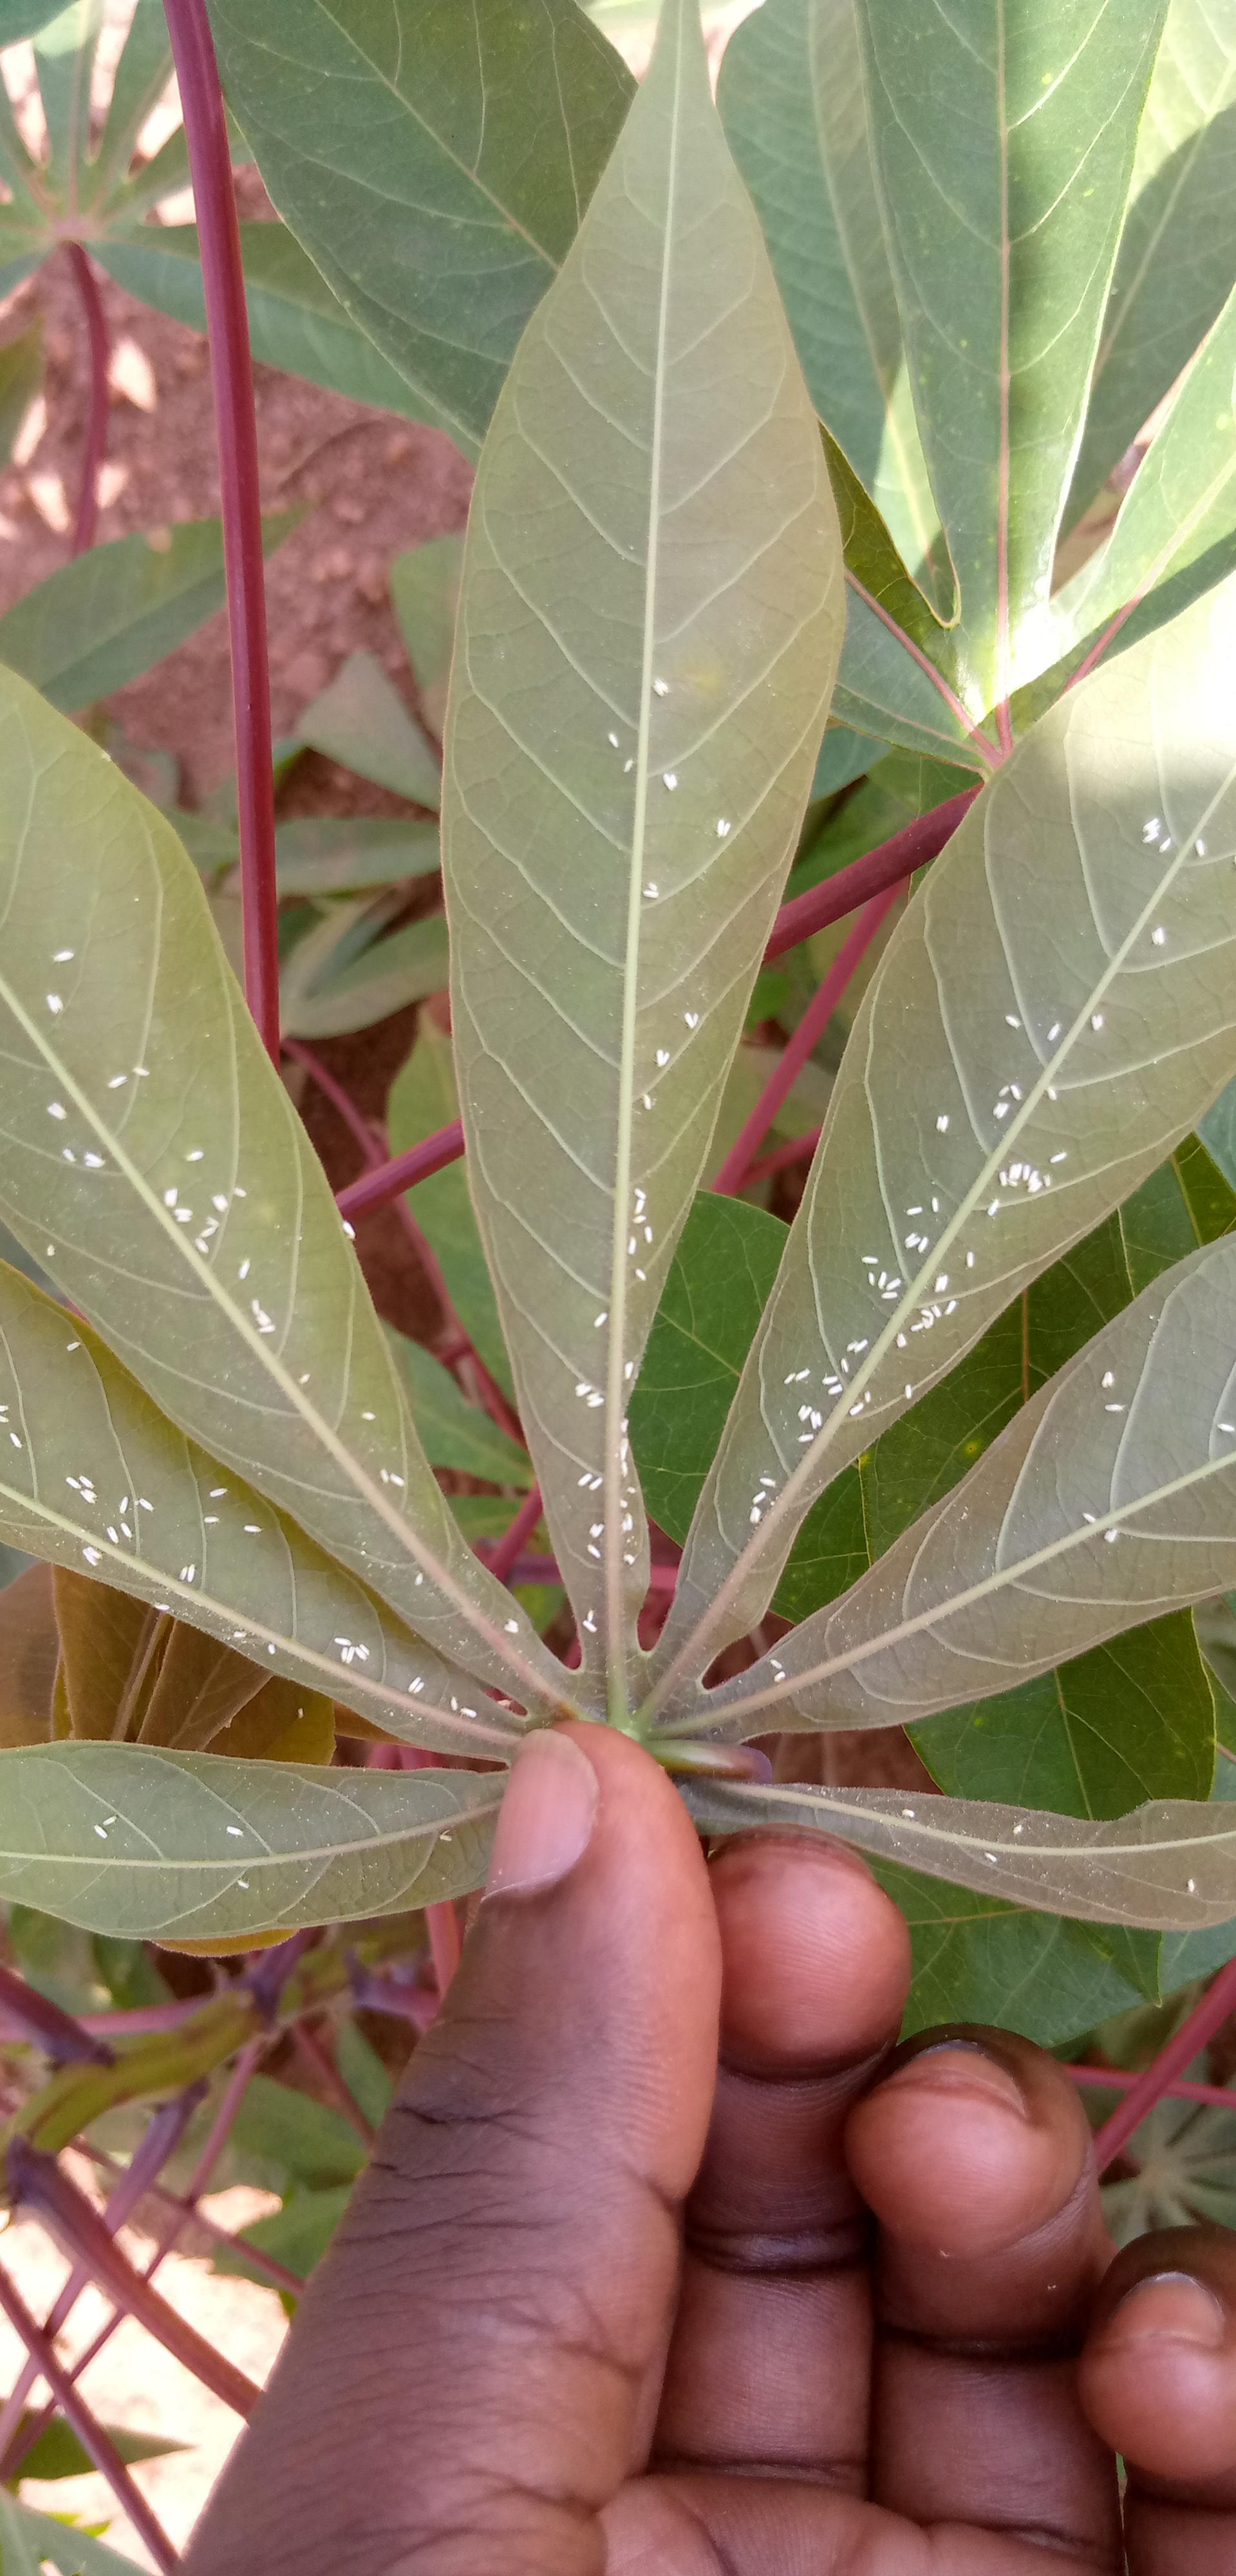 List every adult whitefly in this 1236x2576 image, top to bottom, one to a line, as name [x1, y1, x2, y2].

whitefly [651, 676, 669, 697]
whitefly [606, 731, 621, 750]
whitefly [622, 758, 636, 774]
whitefly [662, 772, 669, 791]
whitefly [669, 772, 678, 790]
whitefly [1140, 817, 1161, 832]
whitefly [716, 818, 724, 840]
whitefly [722, 820, 734, 838]
whitefly [1143, 832, 1159, 844]
whitefly [1159, 836, 1172, 854]
whitefly [1194, 837, 1206, 858]
whitefly [645, 881, 660, 892]
whitefly [640, 889, 660, 900]
whitefly [1150, 928, 1157, 945]
whitefly [1156, 928, 1166, 946]
whitefly [51, 949, 77, 964]
whitefly [45, 993, 59, 1016]
whitefly [53, 994, 66, 1010]
whitefly [683, 1009, 700, 1032]
whitefly [1089, 1012, 1104, 1032]
whitefly [1003, 1014, 1020, 1029]
whitefly [1046, 1021, 1060, 1041]
whitefly [653, 1045, 671, 1069]
whitefly [131, 1066, 151, 1079]
whitefly [106, 1074, 129, 1090]
whitefly [1009, 1082, 1023, 1101]
whitefly [997, 1084, 1009, 1098]
whitefly [1044, 1086, 1057, 1102]
whitefly [637, 1092, 655, 1111]
whitefly [47, 1101, 68, 1121]
whitefly [991, 1103, 1009, 1122]
whitefly [933, 1115, 942, 1131]
whitefly [941, 1115, 950, 1135]
whitefly [61, 1147, 77, 1164]
whitefly [185, 1150, 205, 1162]
whitefly [1050, 1150, 1070, 1164]
whitefly [84, 1151, 100, 1160]
whitefly [84, 1159, 107, 1168]
whitefly [1015, 1159, 1021, 1182]
whitefly [1007, 1161, 1015, 1180]
whitefly [1020, 1162, 1029, 1184]
whitefly [997, 1168, 1007, 1188]
whitefly [1029, 1169, 1038, 1182]
whitefly [1042, 1172, 1053, 1189]
whitefly [1025, 1182, 1043, 1195]
whitefly [232, 1186, 249, 1200]
whitefly [632, 1186, 648, 1199]
whitefly [169, 1187, 180, 1206]
whitefly [162, 1189, 171, 1207]
whitefly [211, 1191, 230, 1213]
whitefly [930, 1195, 940, 1215]
whitefly [986, 1196, 1001, 1218]
whitefly [632, 1198, 646, 1215]
whitefly [904, 1206, 925, 1217]
whitefly [173, 1207, 193, 1217]
whitefly [205, 1215, 221, 1227]
whitefly [632, 1215, 648, 1226]
whitefly [176, 1215, 191, 1225]
whitefly [342, 1218, 356, 1240]
whitefly [642, 1225, 656, 1245]
whitefly [200, 1226, 219, 1239]
whitefly [903, 1231, 919, 1250]
whitefly [627, 1235, 638, 1257]
whitefly [195, 1236, 211, 1255]
whitefly [917, 1236, 929, 1254]
whitefly [46, 1243, 56, 1258]
whitefly [964, 1249, 976, 1270]
whitefly [859, 1255, 878, 1265]
whitefly [238, 1257, 252, 1281]
whitefly [633, 1266, 648, 1282]
whitefly [866, 1269, 874, 1287]
whitefly [877, 1269, 885, 1291]
whitefly [941, 1272, 950, 1291]
whitefly [933, 1274, 941, 1294]
whitefly [885, 1275, 902, 1292]
whitefly [880, 1291, 898, 1302]
whitefly [250, 1297, 261, 1315]
whitefly [942, 1299, 958, 1316]
whitefly [931, 1303, 941, 1319]
whitefly [919, 1309, 933, 1318]
whitefly [592, 1311, 608, 1329]
whitefly [256, 1313, 273, 1327]
whitefly [922, 1316, 936, 1330]
whitefly [908, 1320, 922, 1333]
whitefly [258, 1324, 277, 1334]
whitefly [895, 1330, 908, 1350]
whitefly [845, 1337, 856, 1354]
whitefly [857, 1337, 868, 1357]
whitefly [65, 1340, 83, 1354]
whitefly [839, 1356, 849, 1374]
whitefly [623, 1359, 635, 1383]
whitefly [794, 1365, 812, 1383]
whitefly [1100, 1369, 1115, 1390]
whitefly [297, 1370, 310, 1385]
whitefly [783, 1371, 794, 1385]
whitefly [821, 1374, 838, 1386]
whitefly [574, 1379, 594, 1398]
whitefly [903, 1383, 913, 1401]
whitefly [826, 1385, 844, 1397]
whitefly [863, 1390, 872, 1404]
whitefly [588, 1392, 600, 1400]
whitefly [587, 1397, 604, 1410]
whitefly [849, 1402, 866, 1417]
whitefly [1103, 1403, 1124, 1414]
whitefly [798, 1403, 812, 1421]
whitefly [1, 1404, 10, 1411]
whitefly [361, 1410, 375, 1422]
whitefly [810, 1410, 823, 1429]
whitefly [1, 1415, 10, 1425]
whitefly [619, 1416, 631, 1434]
whitefly [1215, 1421, 1235, 1435]
whitefly [8, 1431, 22, 1449]
whitefly [796, 1434, 816, 1443]
whitefly [621, 1436, 628, 1461]
whitefly [619, 1462, 632, 1478]
whitefly [379, 1466, 389, 1484]
whitefly [389, 1470, 406, 1489]
whitefly [79, 1472, 96, 1489]
whitefly [576, 1472, 592, 1486]
whitefly [64, 1475, 82, 1490]
whitefly [588, 1475, 603, 1492]
whitefly [758, 1475, 778, 1488]
whitefly [209, 1486, 230, 1499]
whitefly [79, 1487, 97, 1504]
whitefly [751, 1490, 767, 1505]
whitefly [119, 1494, 130, 1515]
whitefly [136, 1496, 154, 1512]
whitefly [749, 1505, 762, 1526]
whitefly [1081, 1510, 1097, 1525]
whitefly [621, 1512, 637, 1534]
whitefly [201, 1513, 221, 1525]
whitefly [119, 1520, 133, 1539]
whitefly [587, 1520, 606, 1539]
whitefly [242, 1522, 263, 1535]
whitefly [1101, 1524, 1118, 1544]
whitefly [106, 1525, 120, 1544]
whitefly [586, 1543, 601, 1560]
whitefly [86, 1544, 102, 1559]
whitefly [82, 1548, 98, 1567]
whitefly [623, 1552, 639, 1566]
whitefly [187, 1563, 198, 1586]
whitefly [179, 1564, 187, 1584]
whitefly [412, 1569, 426, 1589]
whitefly [151, 1599, 170, 1611]
whitefly [586, 1608, 597, 1622]
whitefly [505, 1618, 521, 1629]
whitefly [581, 1619, 597, 1634]
whitefly [501, 1623, 519, 1635]
whitefly [232, 1630, 248, 1640]
whitefly [333, 1635, 353, 1647]
whitefly [266, 1642, 277, 1656]
whitefly [358, 1642, 371, 1655]
whitefly [353, 1644, 367, 1662]
whitefly [340, 1645, 346, 1664]
whitefly [347, 1646, 353, 1665]
whitefly [769, 1656, 783, 1671]
whitefly [772, 1670, 787, 1685]
whitefly [407, 1675, 421, 1693]
whitefly [414, 1680, 426, 1696]
whitefly [449, 1694, 459, 1713]
whitefly [459, 1704, 478, 1719]
whitefly [899, 1808, 915, 1819]
whitefly [102, 1813, 118, 1828]
whitefly [1010, 1822, 1024, 1835]
whitefly [93, 1823, 108, 1839]
whitefly [224, 1824, 243, 1837]
whitefly [437, 1829, 457, 1844]
whitefly [983, 1851, 999, 1864]
whitefly [1186, 1877, 1196, 1894]
whitefly [235, 1879, 251, 1891]